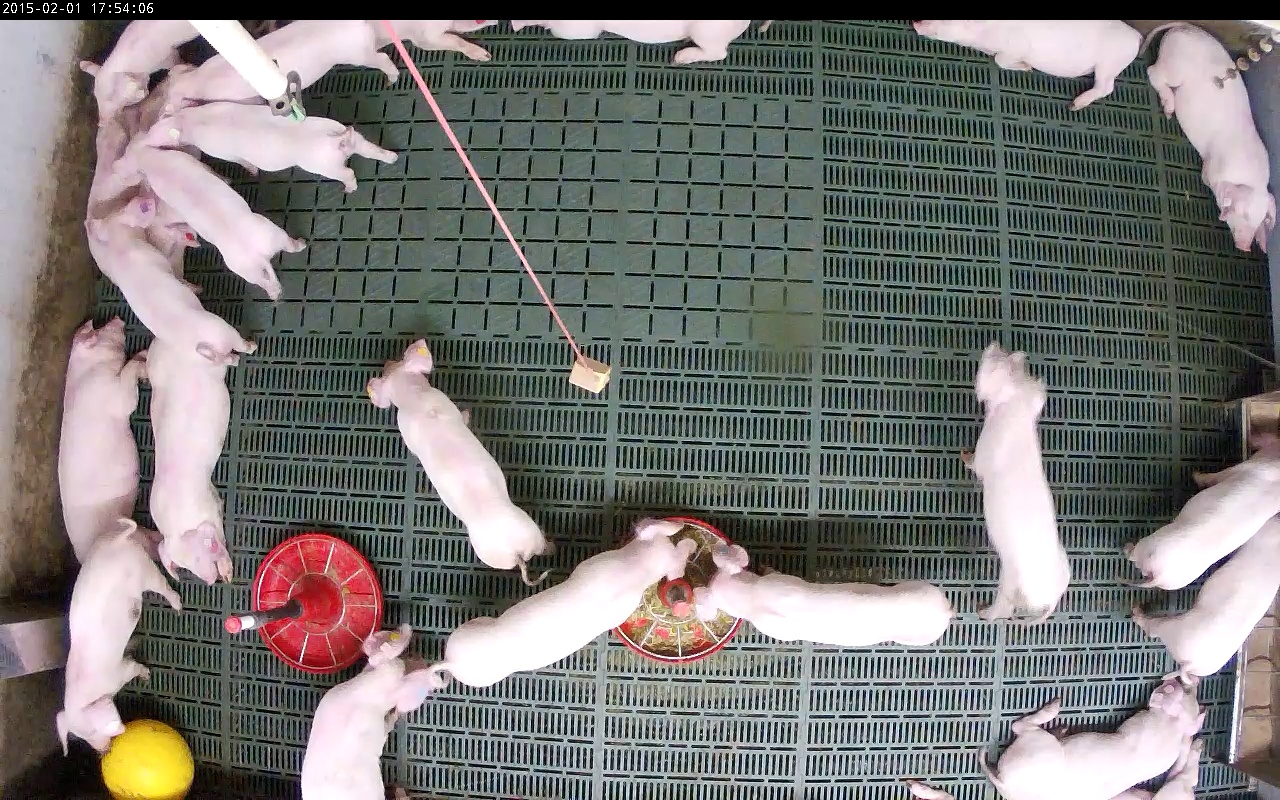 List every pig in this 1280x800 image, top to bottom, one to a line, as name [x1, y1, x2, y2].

pig [366, 19, 503, 61]
pig [511, 19, 772, 66]
pig [80, 20, 201, 128]
pig [155, 21, 401, 119]
pig [912, 21, 1140, 117]
pig [1144, 21, 1275, 255]
pig [138, 62, 201, 278]
pig [145, 103, 397, 194]
pig [86, 105, 147, 284]
pig [114, 115, 308, 300]
pig [84, 198, 260, 368]
pig [59, 316, 165, 570]
pig [145, 335, 233, 589]
pig [369, 340, 558, 588]
pig [961, 340, 1070, 627]
pig [1115, 434, 1279, 590]
pig [54, 515, 182, 756]
pig [1129, 515, 1279, 686]
pig [429, 519, 698, 690]
pig [692, 535, 955, 647]
pig [301, 622, 438, 799]
pig [976, 673, 1209, 799]
pig [902, 738, 1203, 799]